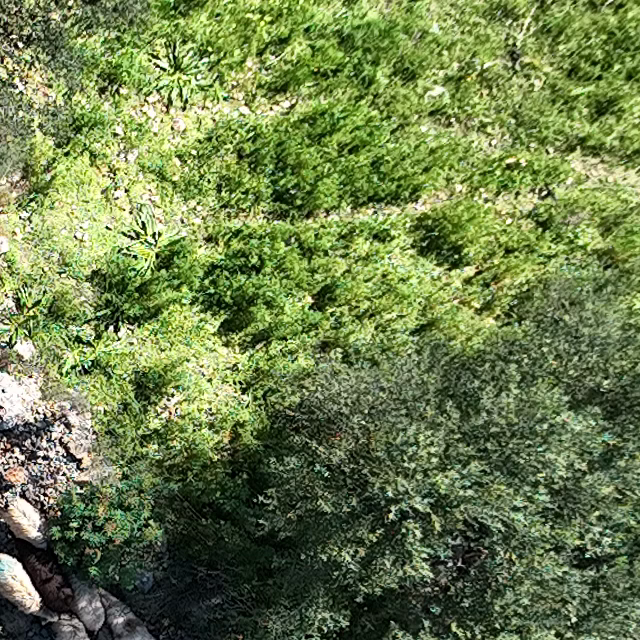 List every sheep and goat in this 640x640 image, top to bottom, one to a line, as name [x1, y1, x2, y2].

sheep [4, 497, 46, 548]
sheep [19, 553, 64, 611]
sheep [0, 554, 58, 625]
sheep [67, 571, 105, 630]
sheep [97, 588, 160, 639]
sheep [54, 614, 93, 639]
sheep [96, 628, 161, 639]